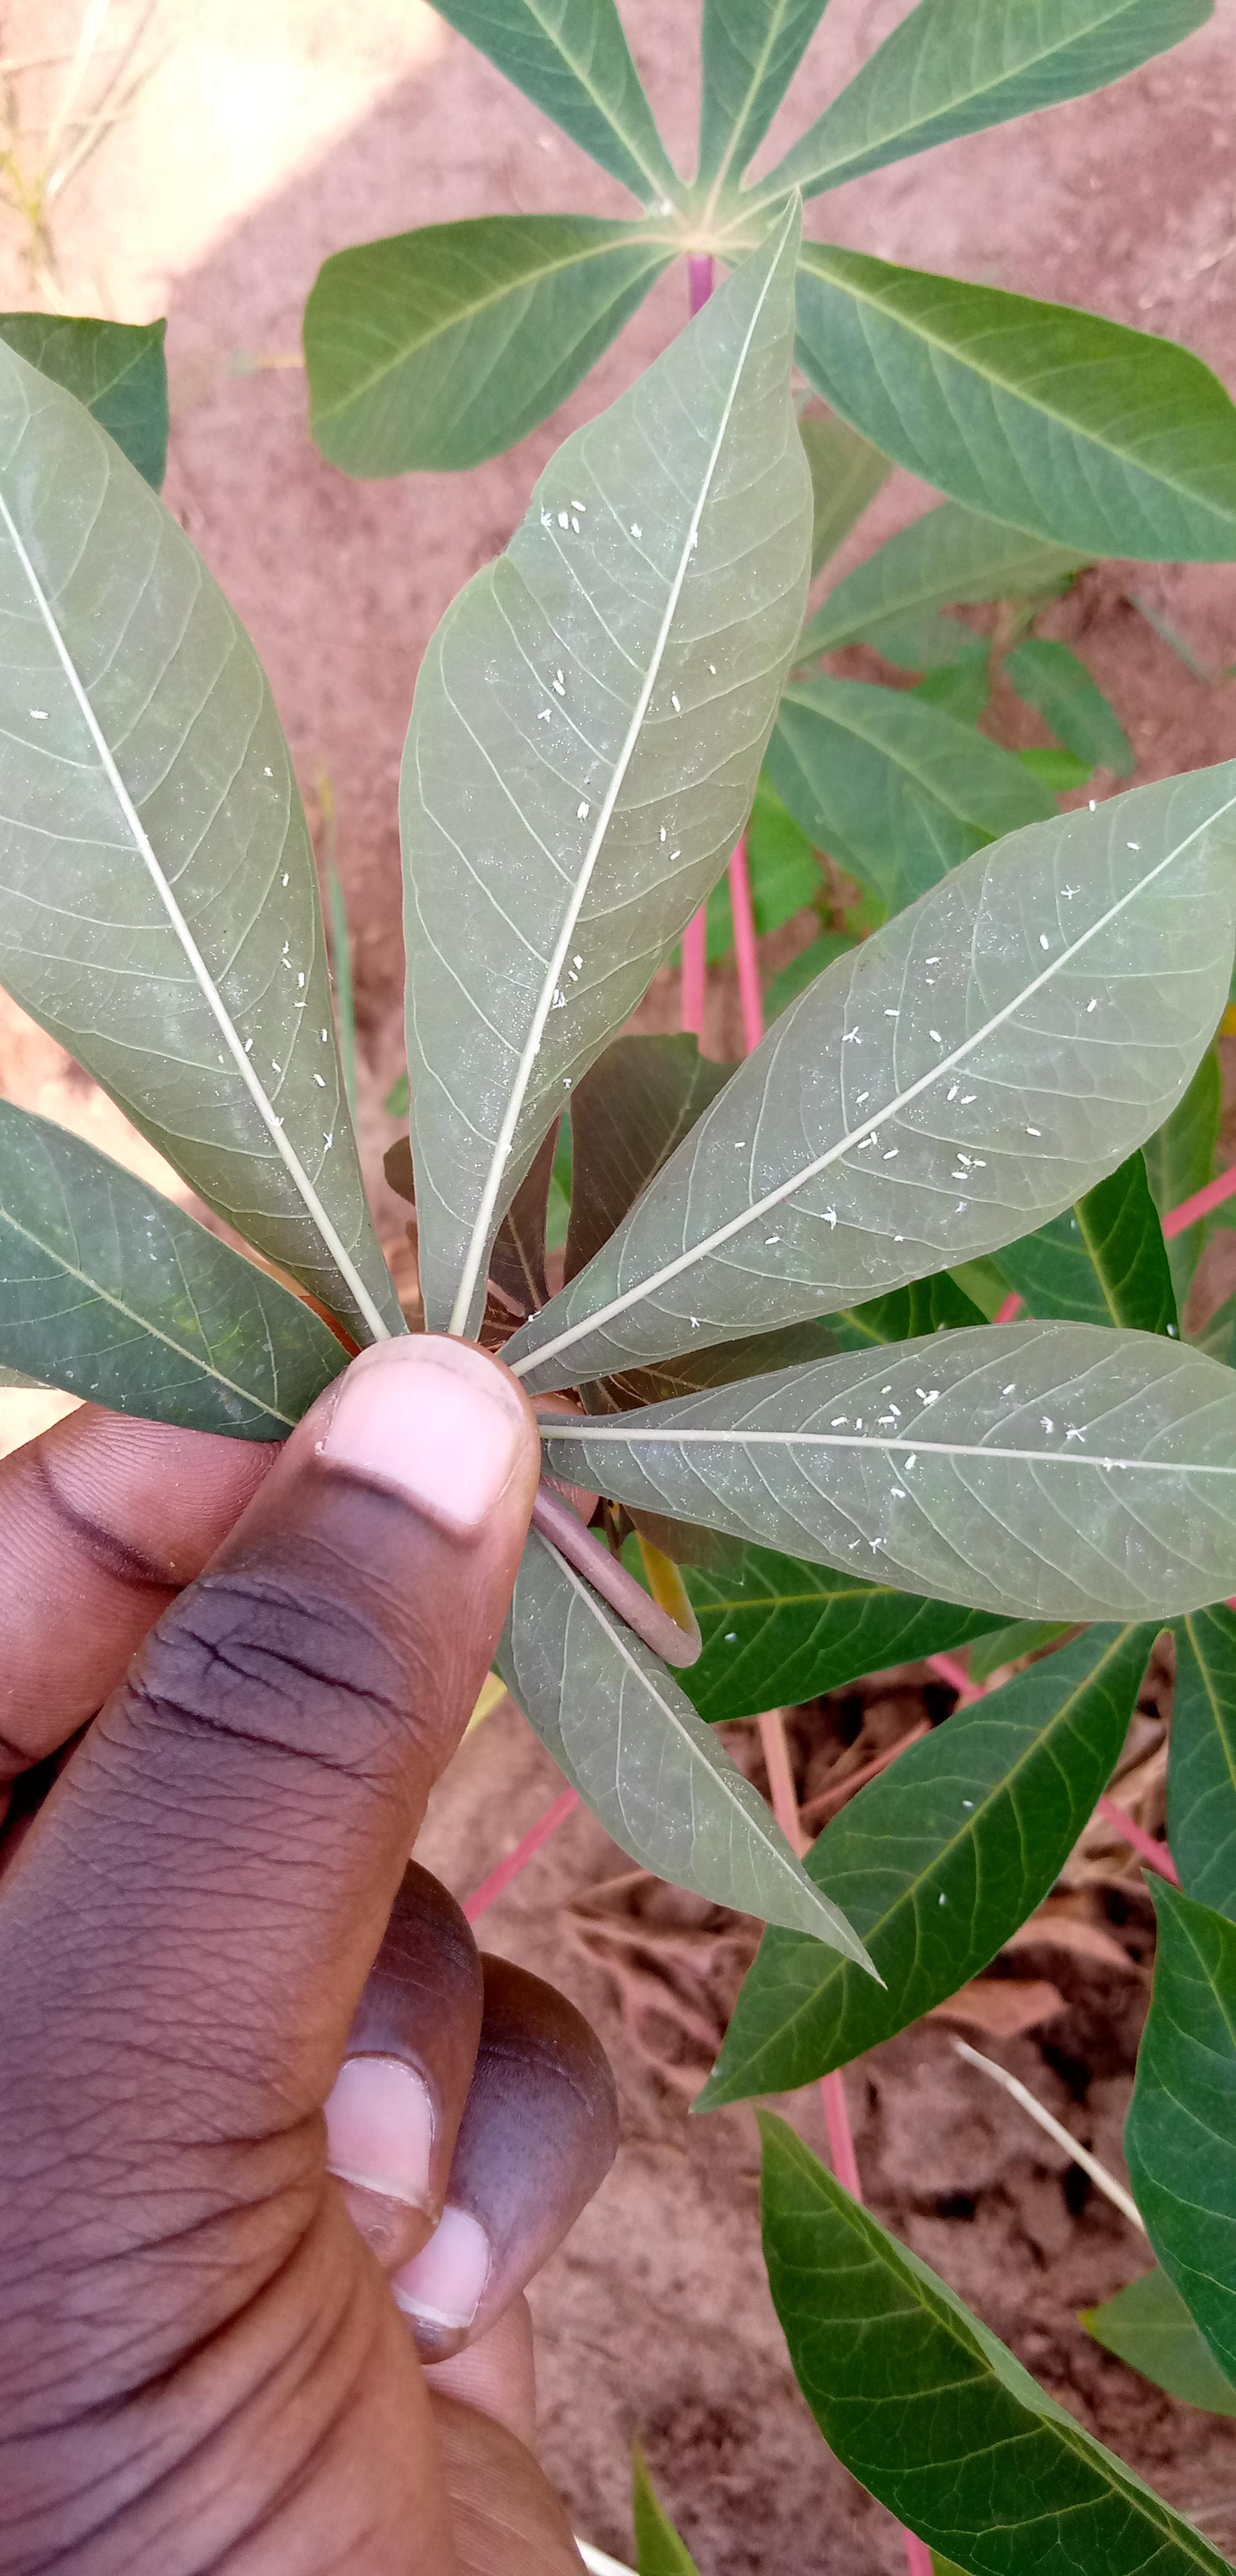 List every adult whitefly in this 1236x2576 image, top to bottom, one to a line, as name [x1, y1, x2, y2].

whitefly [568, 498, 588, 514]
whitefly [538, 509, 552, 528]
whitefly [562, 510, 570, 532]
whitefly [557, 512, 563, 529]
whitefly [570, 516, 582, 535]
whitefly [627, 520, 644, 542]
whitefly [689, 530, 699, 550]
whitefly [707, 662, 718, 676]
whitefly [556, 668, 566, 684]
whitefly [552, 680, 566, 697]
whitefly [669, 694, 682, 714]
whitefly [536, 706, 553, 721]
whitefly [27, 708, 51, 722]
whitefly [261, 765, 276, 779]
whitefly [1087, 797, 1098, 813]
whitefly [576, 801, 586, 820]
whitefly [583, 802, 590, 819]
whitefly [657, 824, 668, 844]
whitefly [1125, 841, 1141, 852]
whitefly [668, 849, 682, 862]
whitefly [278, 871, 295, 889]
whitefly [1059, 884, 1081, 901]
whitefly [1038, 932, 1051, 953]
whitefly [279, 938, 293, 955]
whitefly [576, 954, 583, 963]
whitefly [922, 955, 944, 967]
whitefly [572, 956, 582, 971]
whitefly [277, 956, 294, 971]
whitefly [566, 969, 580, 983]
whitefly [296, 969, 307, 990]
whitefly [922, 976, 937, 986]
whitefly [552, 987, 559, 1005]
whitefly [1084, 997, 1100, 1014]
whitefly [289, 999, 312, 1010]
whitefly [881, 1007, 903, 1019]
whitefly [838, 1023, 865, 1046]
whitefly [318, 1026, 330, 1045]
whitefly [926, 1027, 945, 1046]
whitefly [243, 1037, 256, 1056]
whitefly [216, 1053, 226, 1065]
whitefly [269, 1059, 283, 1076]
whitefly [311, 1072, 326, 1088]
whitefly [944, 1082, 959, 1102]
whitefly [853, 1088, 874, 1106]
whitefly [959, 1094, 978, 1104]
whitefly [264, 1113, 286, 1128]
whitefly [1022, 1125, 1043, 1139]
whitefly [319, 1130, 335, 1154]
whitefly [868, 1130, 879, 1146]
whitefly [856, 1137, 872, 1150]
whitefly [731, 1140, 747, 1151]
whitefly [880, 1146, 902, 1160]
whitefly [955, 1152, 971, 1168]
whitefly [972, 1158, 987, 1169]
whitefly [949, 1170, 969, 1182]
whitefly [818, 1202, 843, 1233]
whitefly [762, 1233, 785, 1248]
whitefly [890, 1233, 906, 1245]
whitefly [525, 1311, 543, 1323]
whitefly [688, 1313, 702, 1330]
whitefly [1165, 1321, 1177, 1339]
whitefly [1000, 1381, 1018, 1396]
whitefly [877, 1381, 892, 1397]
whitefly [913, 1387, 926, 1398]
whitefly [922, 1392, 939, 1406]
whitefly [888, 1403, 904, 1418]
whitefly [876, 1414, 896, 1426]
whitefly [828, 1414, 850, 1428]
whitefly [854, 1414, 863, 1432]
whitefly [1038, 1415, 1056, 1436]
whitefly [1064, 1421, 1089, 1446]
whitefly [903, 1450, 919, 1472]
whitefly [1101, 1454, 1128, 1473]
whitefly [888, 1486, 907, 1499]
whitefly [865, 1534, 883, 1557]
whitefly [721, 1630, 740, 1642]
whitefly [960, 1798, 976, 1810]
whitefly [935, 1889, 950, 1908]